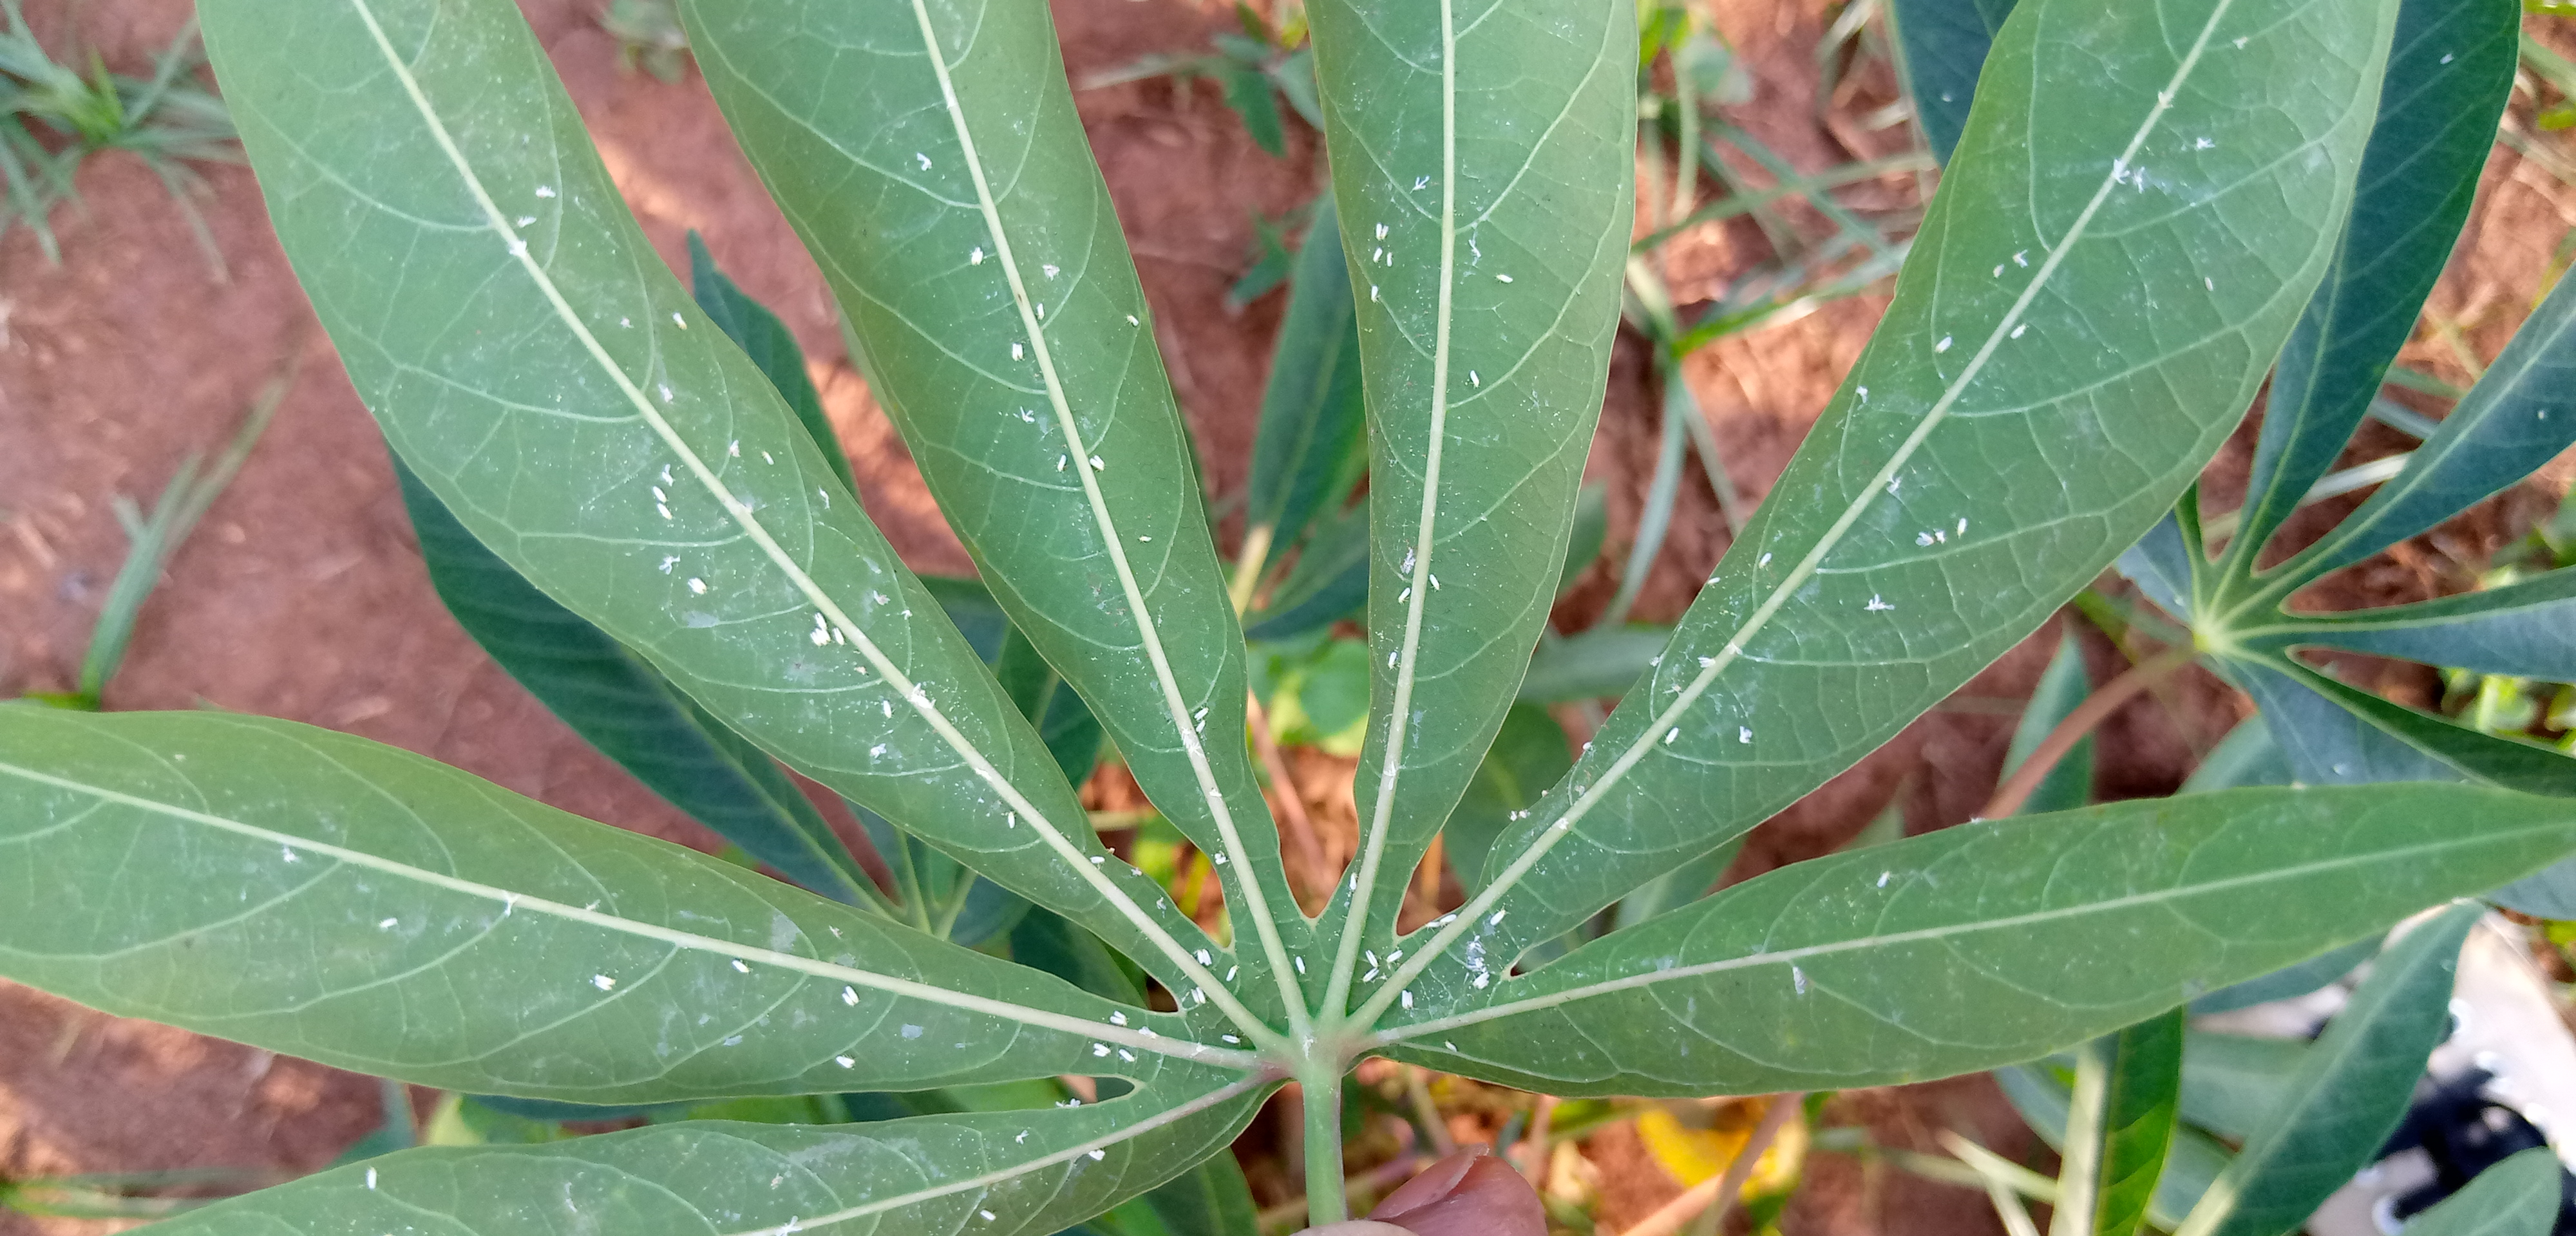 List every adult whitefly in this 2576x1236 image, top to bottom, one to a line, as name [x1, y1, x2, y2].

whitefly [2231, 32, 2249, 51]
whitefly [2152, 84, 2171, 106]
whitefly [2193, 132, 2220, 152]
whitefly [915, 149, 936, 173]
whitefly [2110, 157, 2129, 185]
whitefly [2132, 166, 2147, 194]
whitefly [1410, 171, 1431, 195]
whitefly [534, 182, 559, 200]
whitefly [516, 212, 541, 230]
whitefly [1373, 218, 1390, 240]
whitefly [1466, 235, 1483, 260]
whitefly [507, 239, 529, 257]
whitefly [969, 244, 987, 268]
whitefly [1370, 245, 1385, 263]
whitefly [2010, 245, 2034, 271]
whitefly [1385, 250, 1395, 269]
whitefly [1041, 261, 1063, 282]
whitefly [1991, 262, 2006, 280]
whitefly [1492, 270, 1515, 283]
whitefly [2202, 273, 2215, 294]
whitefly [1370, 283, 1378, 304]
whitefly [1034, 299, 1048, 322]
whitefly [670, 309, 689, 330]
whitefly [1122, 310, 1142, 330]
whitefly [2009, 321, 2030, 342]
whitefly [1931, 333, 1955, 357]
whitefly [1008, 339, 1029, 364]
whitefly [1469, 367, 1484, 389]
whitefly [1853, 382, 1871, 406]
whitefly [658, 383, 674, 404]
whitefly [1016, 400, 1038, 425]
whitefly [728, 438, 746, 461]
whitefly [759, 448, 776, 467]
whitefly [1056, 449, 1068, 475]
whitefly [1088, 451, 1106, 473]
whitefly [661, 463, 681, 487]
whitefly [1882, 471, 1906, 497]
whitefly [650, 484, 670, 503]
whitefly [655, 502, 674, 522]
whitefly [1955, 514, 1970, 541]
whitefly [1912, 527, 1936, 550]
whitefly [1935, 527, 1947, 545]
whitefly [1133, 532, 1154, 543]
whitefly [1398, 545, 1416, 575]
whitefly [1756, 548, 1776, 570]
whitefly [656, 553, 681, 576]
whitefly [1428, 572, 1443, 592]
whitefly [685, 574, 708, 596]
whitefly [1705, 575, 1723, 588]
whitefly [1396, 585, 1412, 605]
whitefly [1860, 589, 1897, 615]
whitefly [813, 608, 828, 628]
whitefly [810, 626, 831, 648]
whitefly [832, 626, 846, 646]
whitefly [1387, 649, 1399, 675]
whitefly [1696, 654, 1718, 669]
whitefly [851, 664, 872, 677]
whitefly [881, 697, 893, 719]
whitefly [1193, 705, 1209, 720]
whitefly [1193, 718, 1209, 736]
whitefly [1738, 723, 1756, 748]
whitefly [1180, 725, 1192, 738]
whitefly [1663, 726, 1683, 745]
whitefly [1580, 738, 1595, 756]
whitefly [1186, 740, 1211, 756]
whitefly [867, 742, 890, 760]
whitefly [1381, 762, 1405, 792]
whitefly [1206, 785, 1224, 799]
whitefly [1538, 787, 1550, 798]
whitefly [1518, 807, 1529, 821]
whitefly [1507, 809, 1517, 823]
whitefly [1005, 809, 1018, 830]
whitefly [1557, 814, 1571, 832]
whitefly [1106, 845, 1116, 855]
whitefly [282, 846, 299, 866]
whitefly [1212, 847, 1227, 866]
whitefly [1086, 854, 1108, 865]
whitefly [1129, 864, 1147, 879]
whitefly [1877, 867, 1894, 889]
whitefly [1349, 870, 1359, 893]
whitefly [1155, 895, 1171, 916]
whitefly [1490, 907, 1508, 928]
whitefly [1440, 913, 1458, 924]
whitefly [377, 913, 401, 930]
whitefly [1425, 920, 1440, 931]
whitefly [1467, 935, 1484, 955]
whitefly [1195, 946, 1216, 967]
whitefly [1385, 946, 1405, 964]
whitefly [1365, 948, 1381, 968]
whitefly [1294, 954, 1310, 977]
whitefly [1473, 954, 1484, 968]
whitefly [731, 958, 750, 975]
whitefly [1223, 962, 1240, 982]
whitefly [1790, 962, 1806, 996]
whitefly [1361, 968, 1379, 986]
whitefly [593, 968, 617, 994]
whitefly [1472, 969, 1491, 991]
whitefly [841, 984, 860, 1007]
whitefly [1188, 984, 1207, 1006]
whitefly [1399, 988, 1415, 1010]
whitefly [1108, 1007, 1129, 1028]
whitefly [1139, 1024, 1159, 1040]
whitefly [1219, 1033, 1242, 1045]
whitefly [1444, 1038, 1459, 1053]
whitefly [1092, 1040, 1111, 1057]
whitefly [1193, 1041, 1211, 1058]
whitefly [1116, 1047, 1137, 1063]
whitefly [833, 1053, 856, 1070]
whitefly [1065, 1096, 1082, 1111]
whitefly [1054, 1097, 1065, 1109]
whitefly [1012, 1126, 1031, 1147]
whitefly [1087, 1148, 1108, 1162]
whitefly [364, 1162, 381, 1190]
whitefly [979, 1207, 998, 1222]
whitefly [773, 1218, 804, 1236]